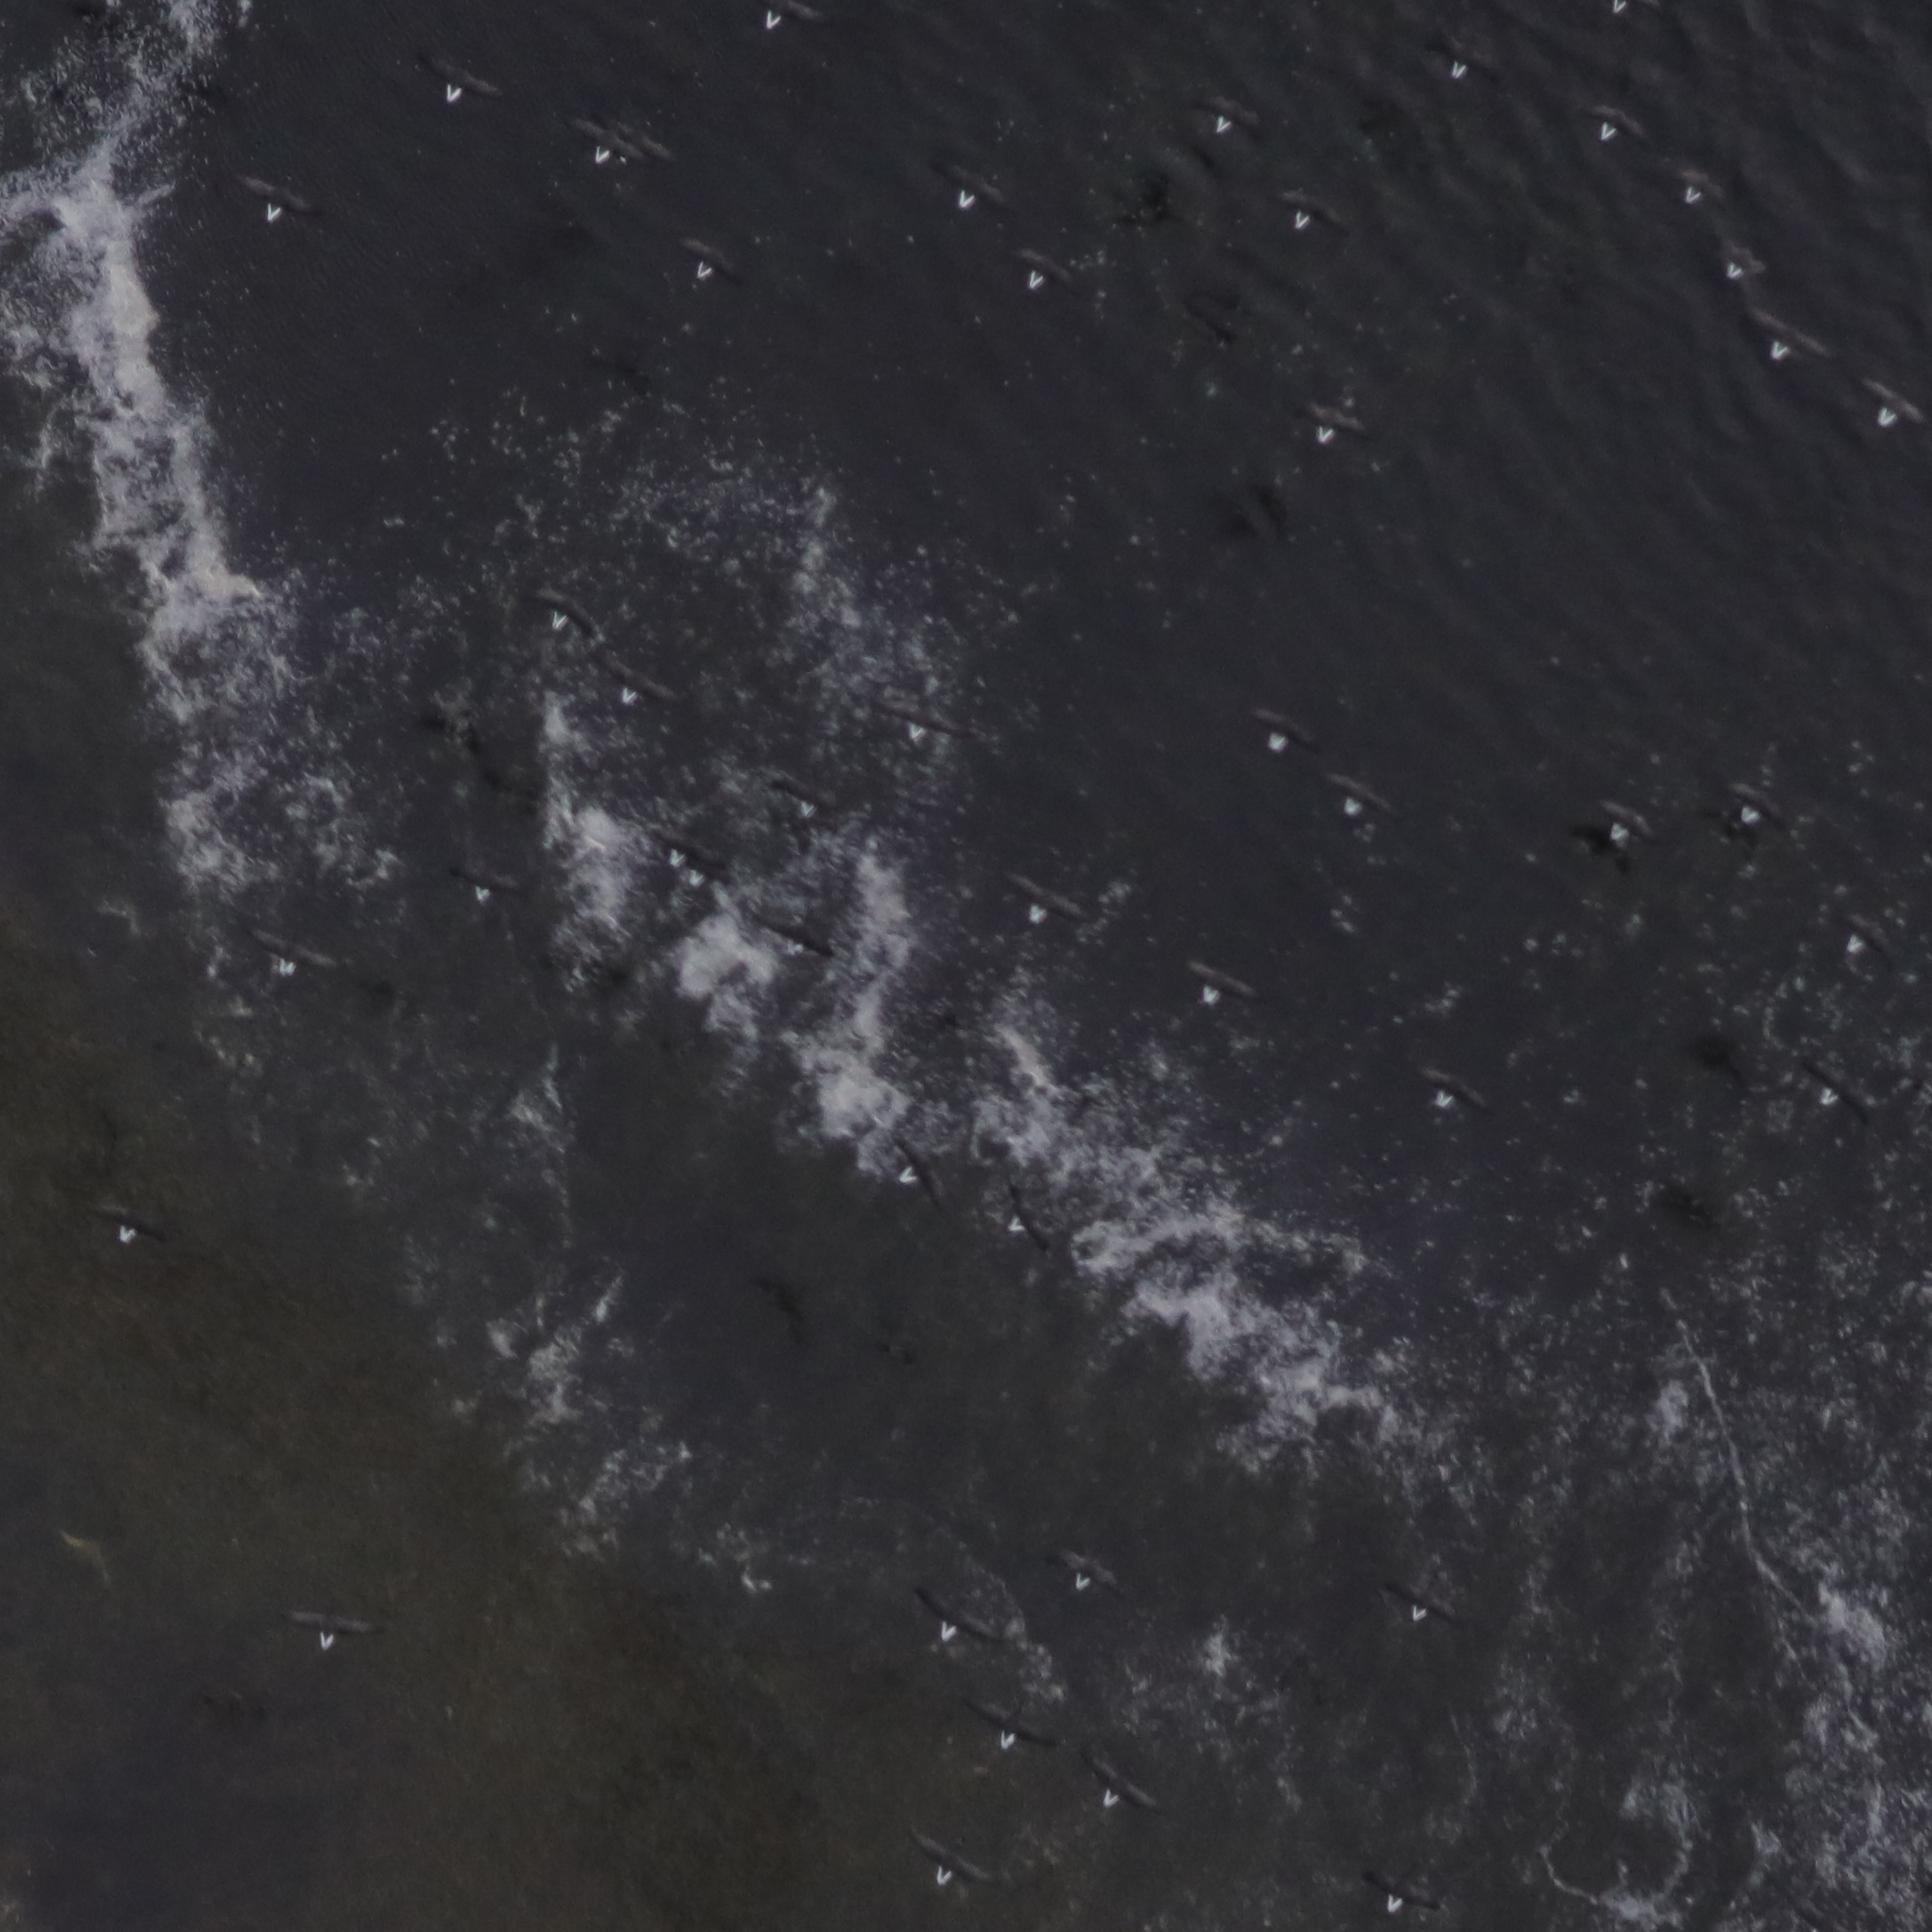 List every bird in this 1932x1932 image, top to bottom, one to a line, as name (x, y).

brant (783, 6)
brant (1465, 50)
brant (459, 79)
brant (1224, 111)
brant (1613, 120)
brant (638, 138)
brant (603, 141)
brant (1697, 181)
brant (972, 184)
brant (277, 190)
brant (1305, 208)
brant (1739, 259)
brant (713, 260)
brant (1043, 266)
brant (1783, 341)
brant (1894, 403)
brant (1330, 421)
brant (561, 607)
brant (634, 686)
brant (916, 716)
brant (1278, 726)
brant (814, 792)
brant (1360, 792)
brant (1757, 802)
brant (1623, 822)
brant (681, 847)
brant (700, 873)
brant (483, 883)
brant (1043, 902)
brant (1863, 931)
brant (796, 935)
brant (288, 956)
brant (1215, 984)
brant (1835, 1085)
brant (1450, 1088)
brant (922, 1170)
brant (131, 1217)
brant (1021, 1219)
brant (1088, 1567)
brant (1426, 1603)
brant (952, 1618)
brant (329, 1626)
brant (1014, 1723)
brant (1117, 1791)
brant (949, 1862)
brant (1399, 1890)
brant (1824, 1926)